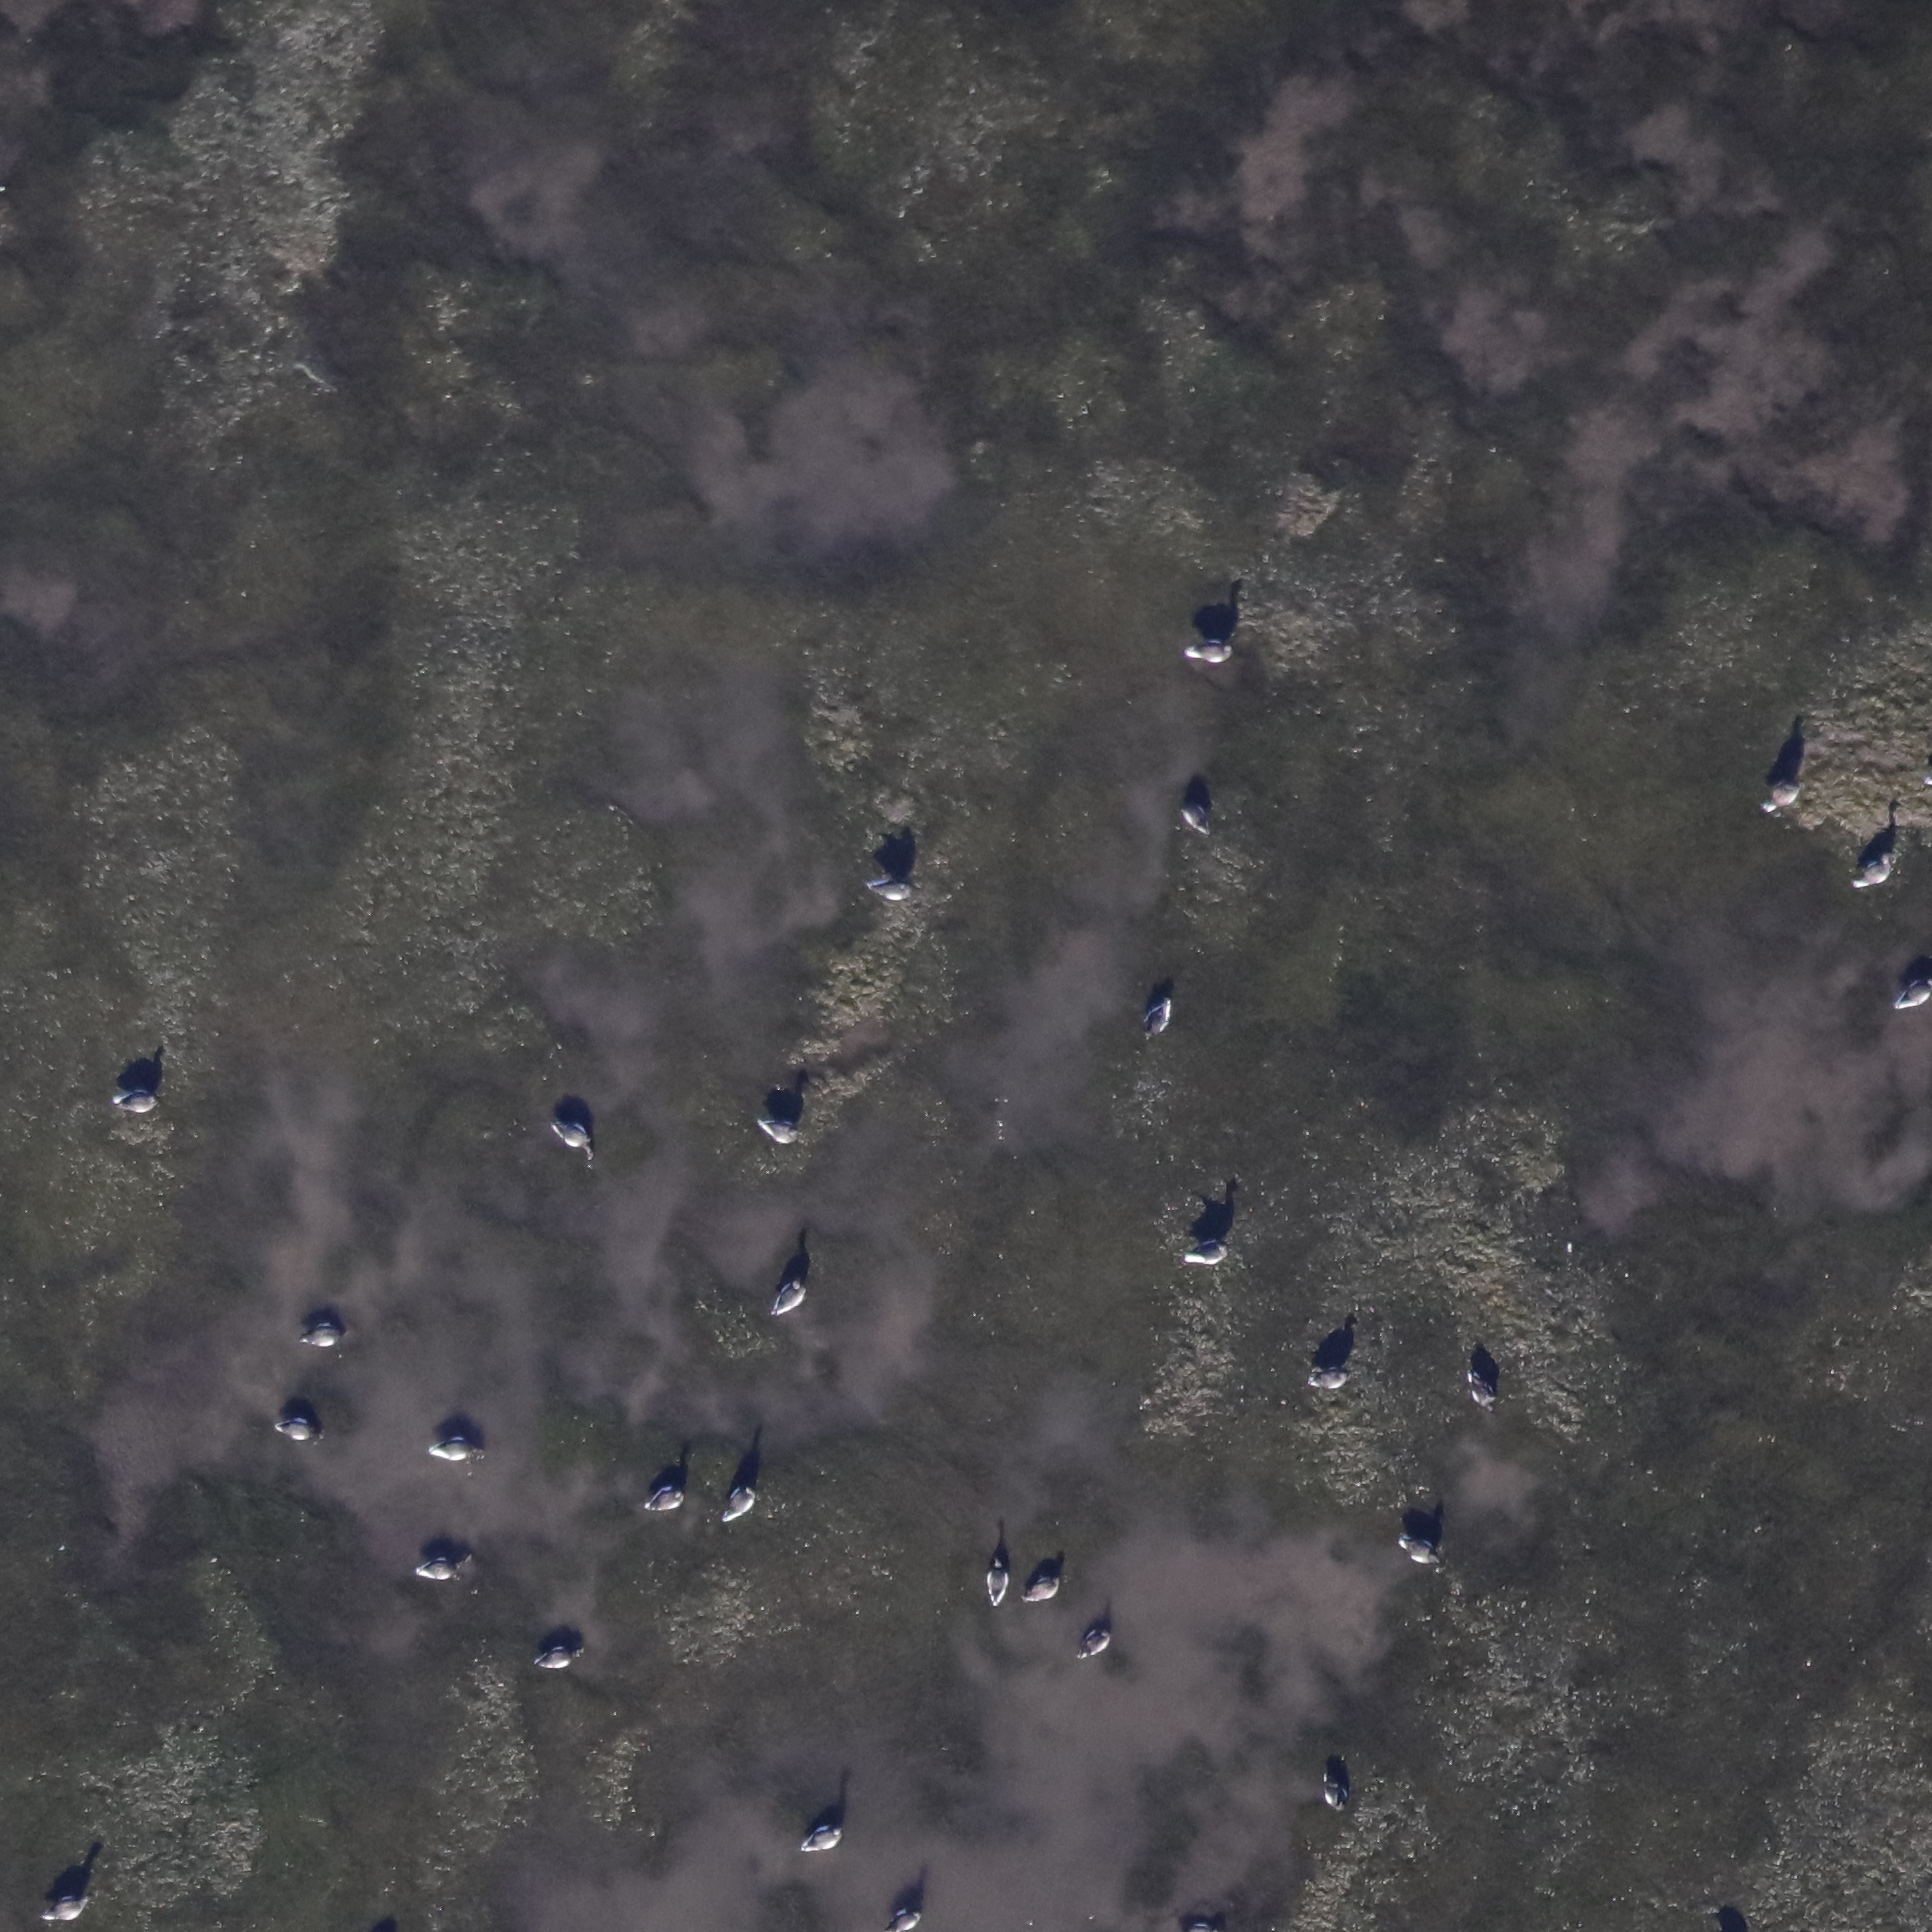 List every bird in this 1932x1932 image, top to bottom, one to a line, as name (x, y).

brant (1212, 652)
brant (1781, 791)
brant (1195, 817)
brant (1872, 874)
brant (891, 890)
brant (1916, 992)
brant (1158, 1015)
brant (138, 1100)
brant (781, 1129)
brant (573, 1135)
brant (1206, 1252)
brant (791, 1296)
brant (325, 1334)
brant (1328, 1377)
brant (1484, 1394)
brant (298, 1426)
brant (455, 1449)
brant (665, 1499)
brant (738, 1502)
brant (1421, 1550)
brant (440, 1568)
brant (998, 1578)
brant (1046, 1585)
brant (1096, 1641)
brant (558, 1657)
brant (1334, 1795)
brant (823, 1839)
brant (65, 1909)
brant (907, 1921)